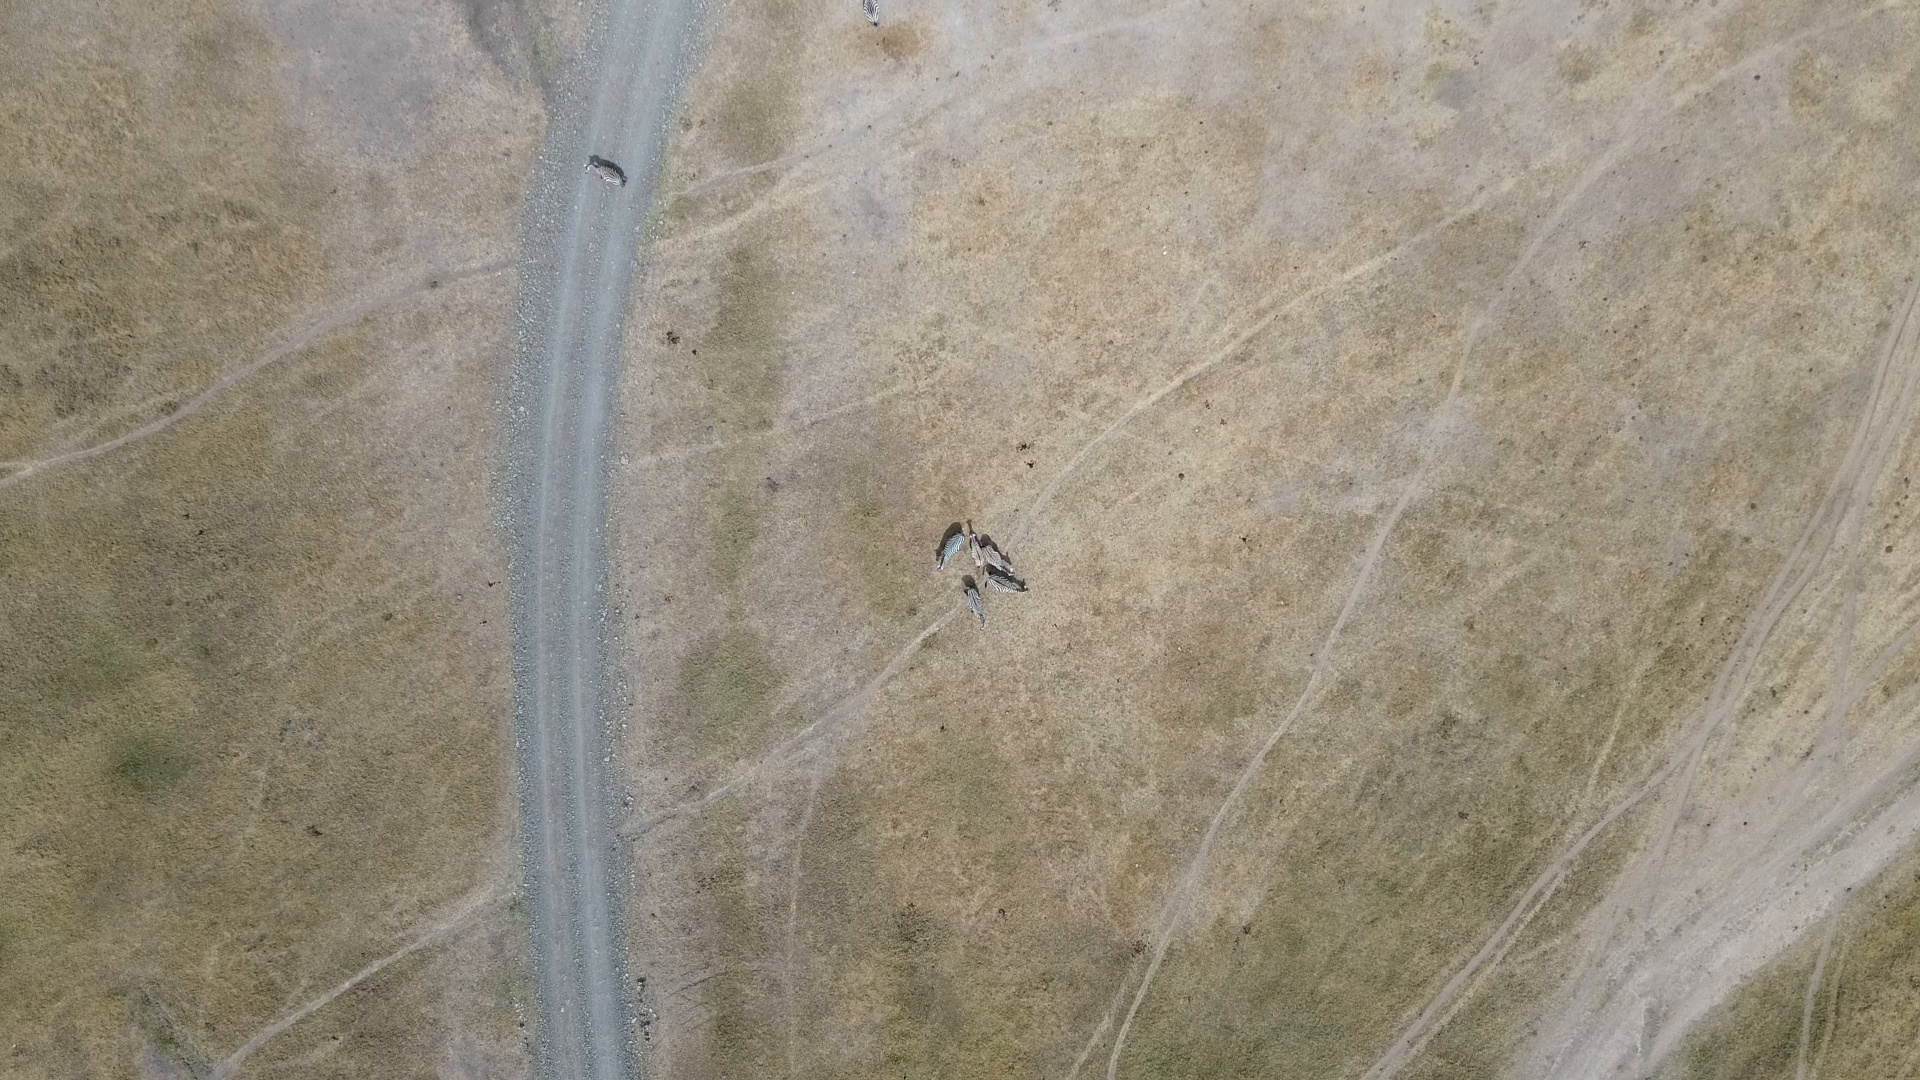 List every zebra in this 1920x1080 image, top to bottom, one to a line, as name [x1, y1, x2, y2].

zebra [582, 160, 626, 188]
zebra [966, 531, 985, 568]
zebra [934, 534, 966, 573]
zebra [983, 541, 1016, 575]
zebra [986, 573, 1030, 594]
zebra [962, 585, 992, 628]